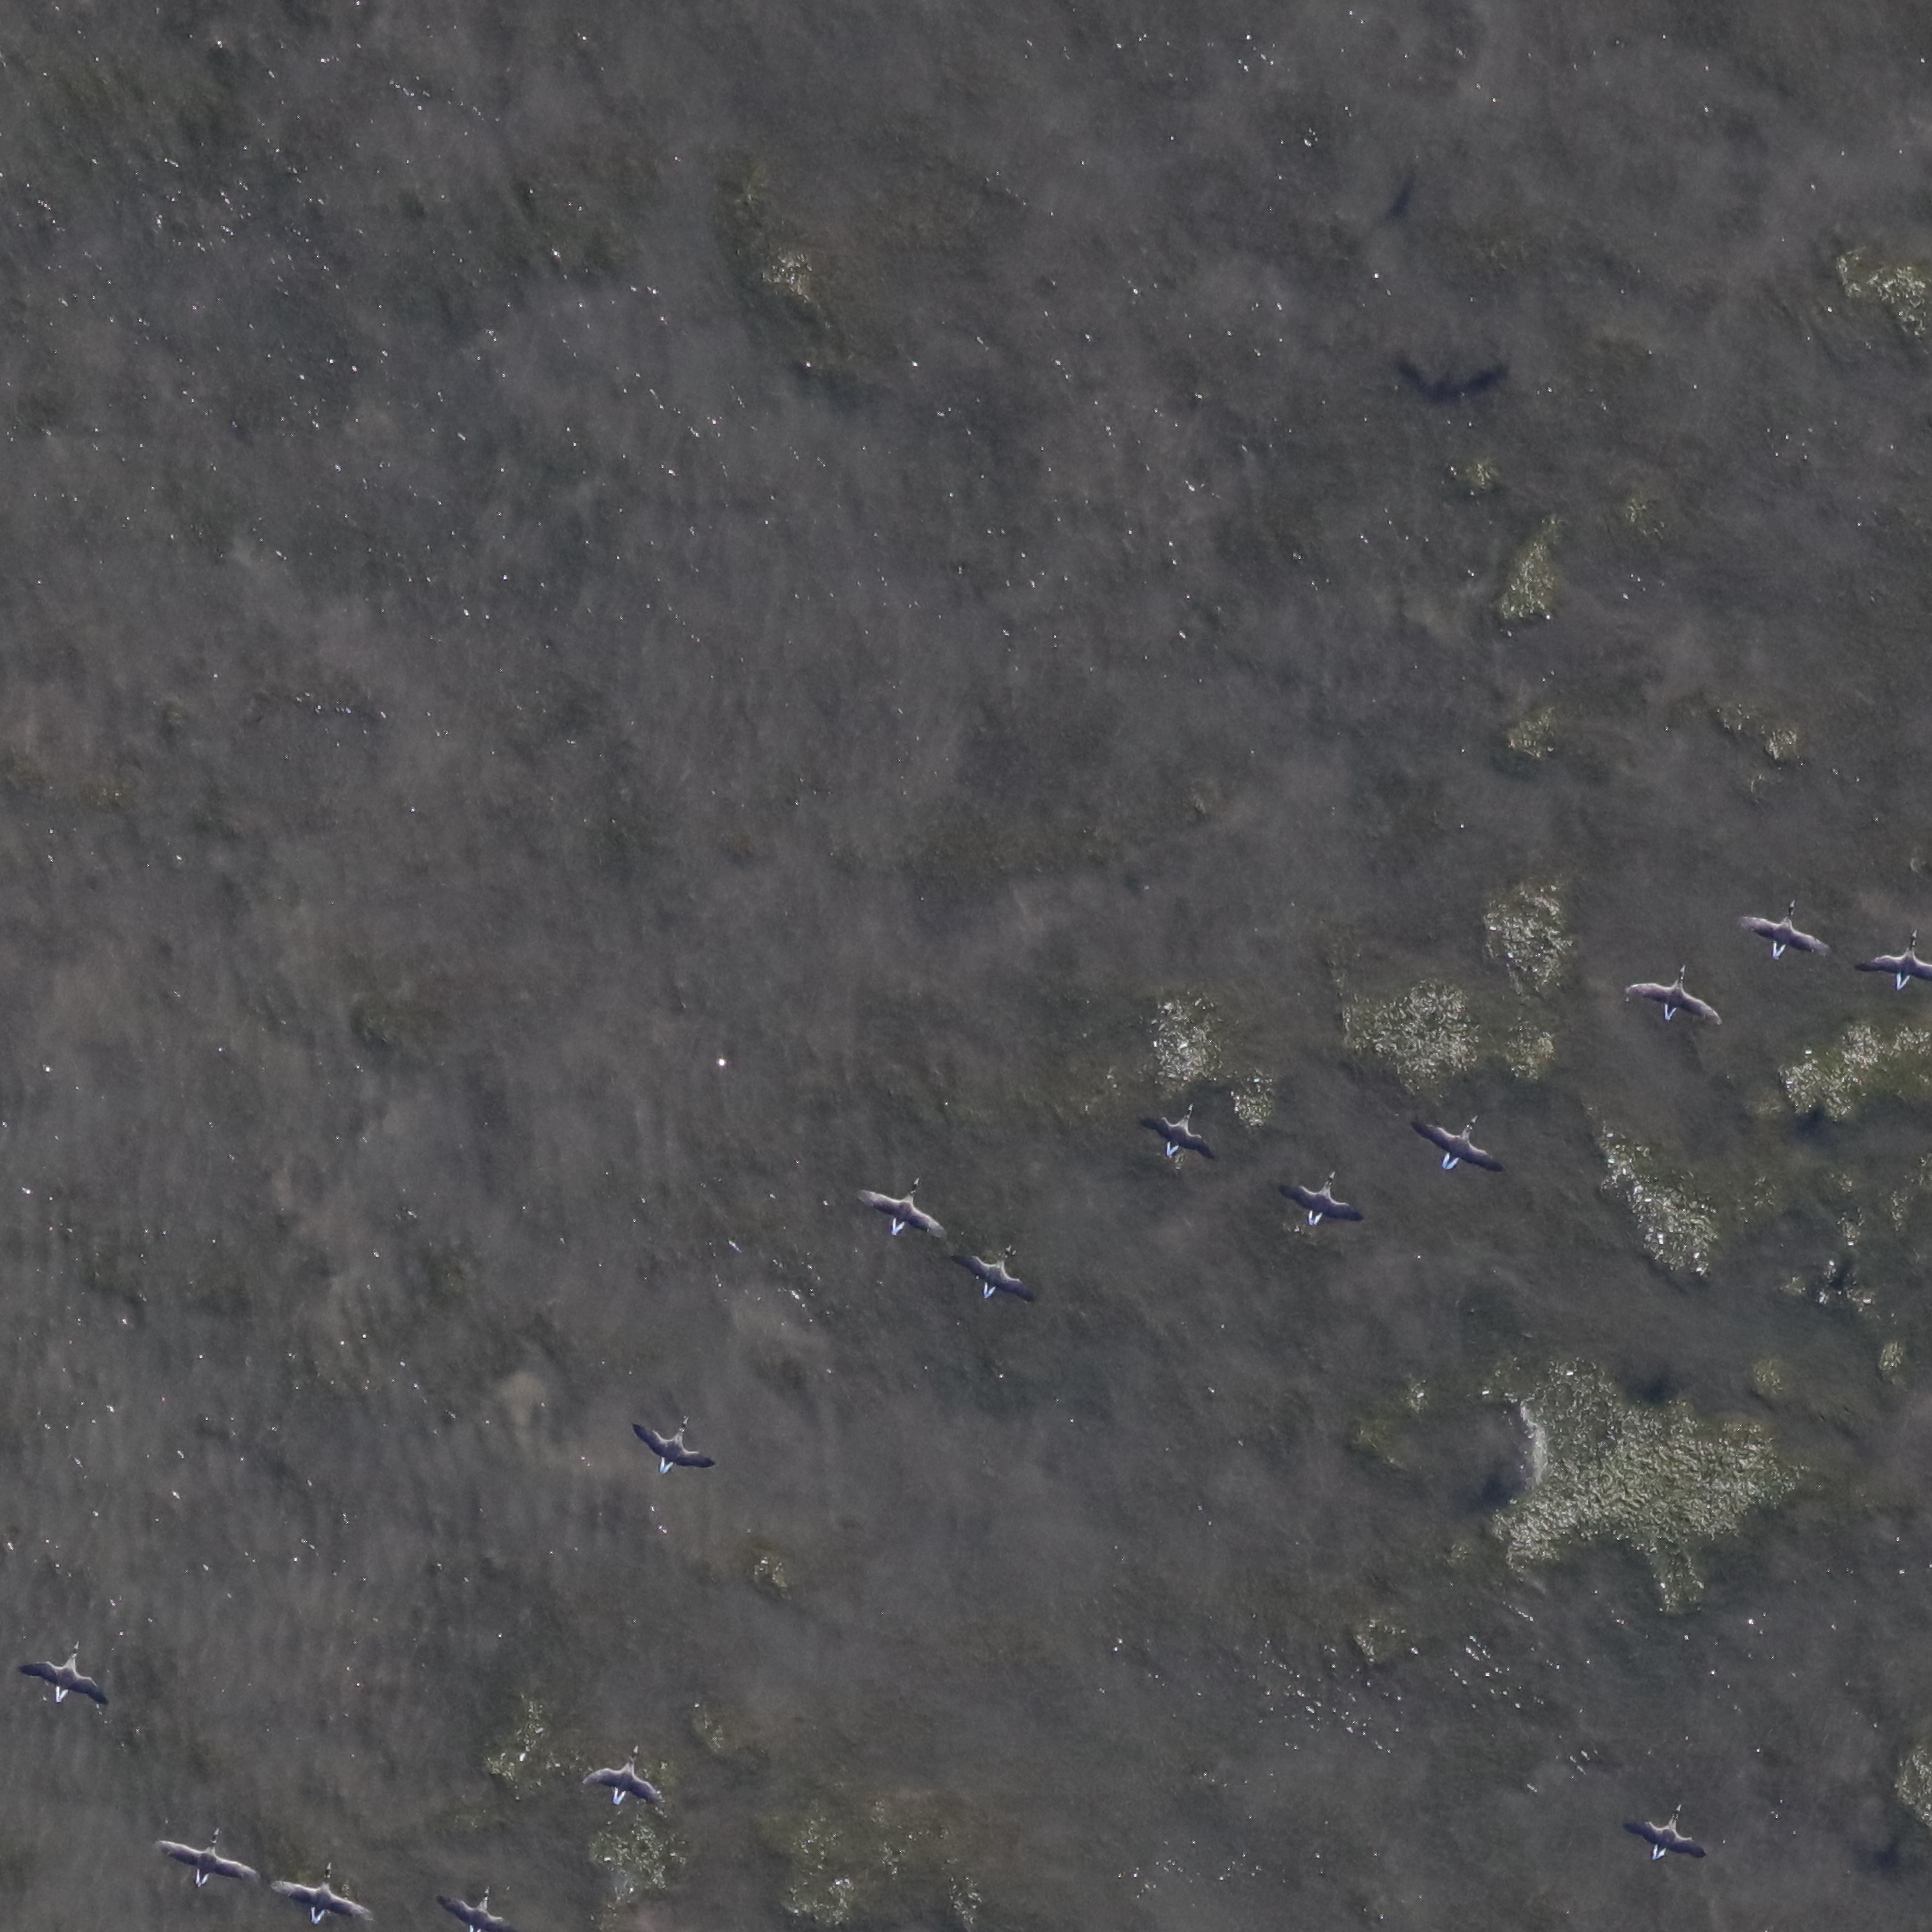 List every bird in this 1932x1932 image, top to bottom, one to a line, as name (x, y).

brant (1785, 937)
brant (1907, 970)
brant (1673, 988)
brant (1174, 1135)
brant (1456, 1147)
brant (1322, 1204)
brant (900, 1207)
brant (994, 1280)
brant (672, 1448)
brant (64, 1669)
brant (619, 1784)
brant (1664, 1843)
brant (208, 1854)
brant (340, 1900)
brant (477, 1919)